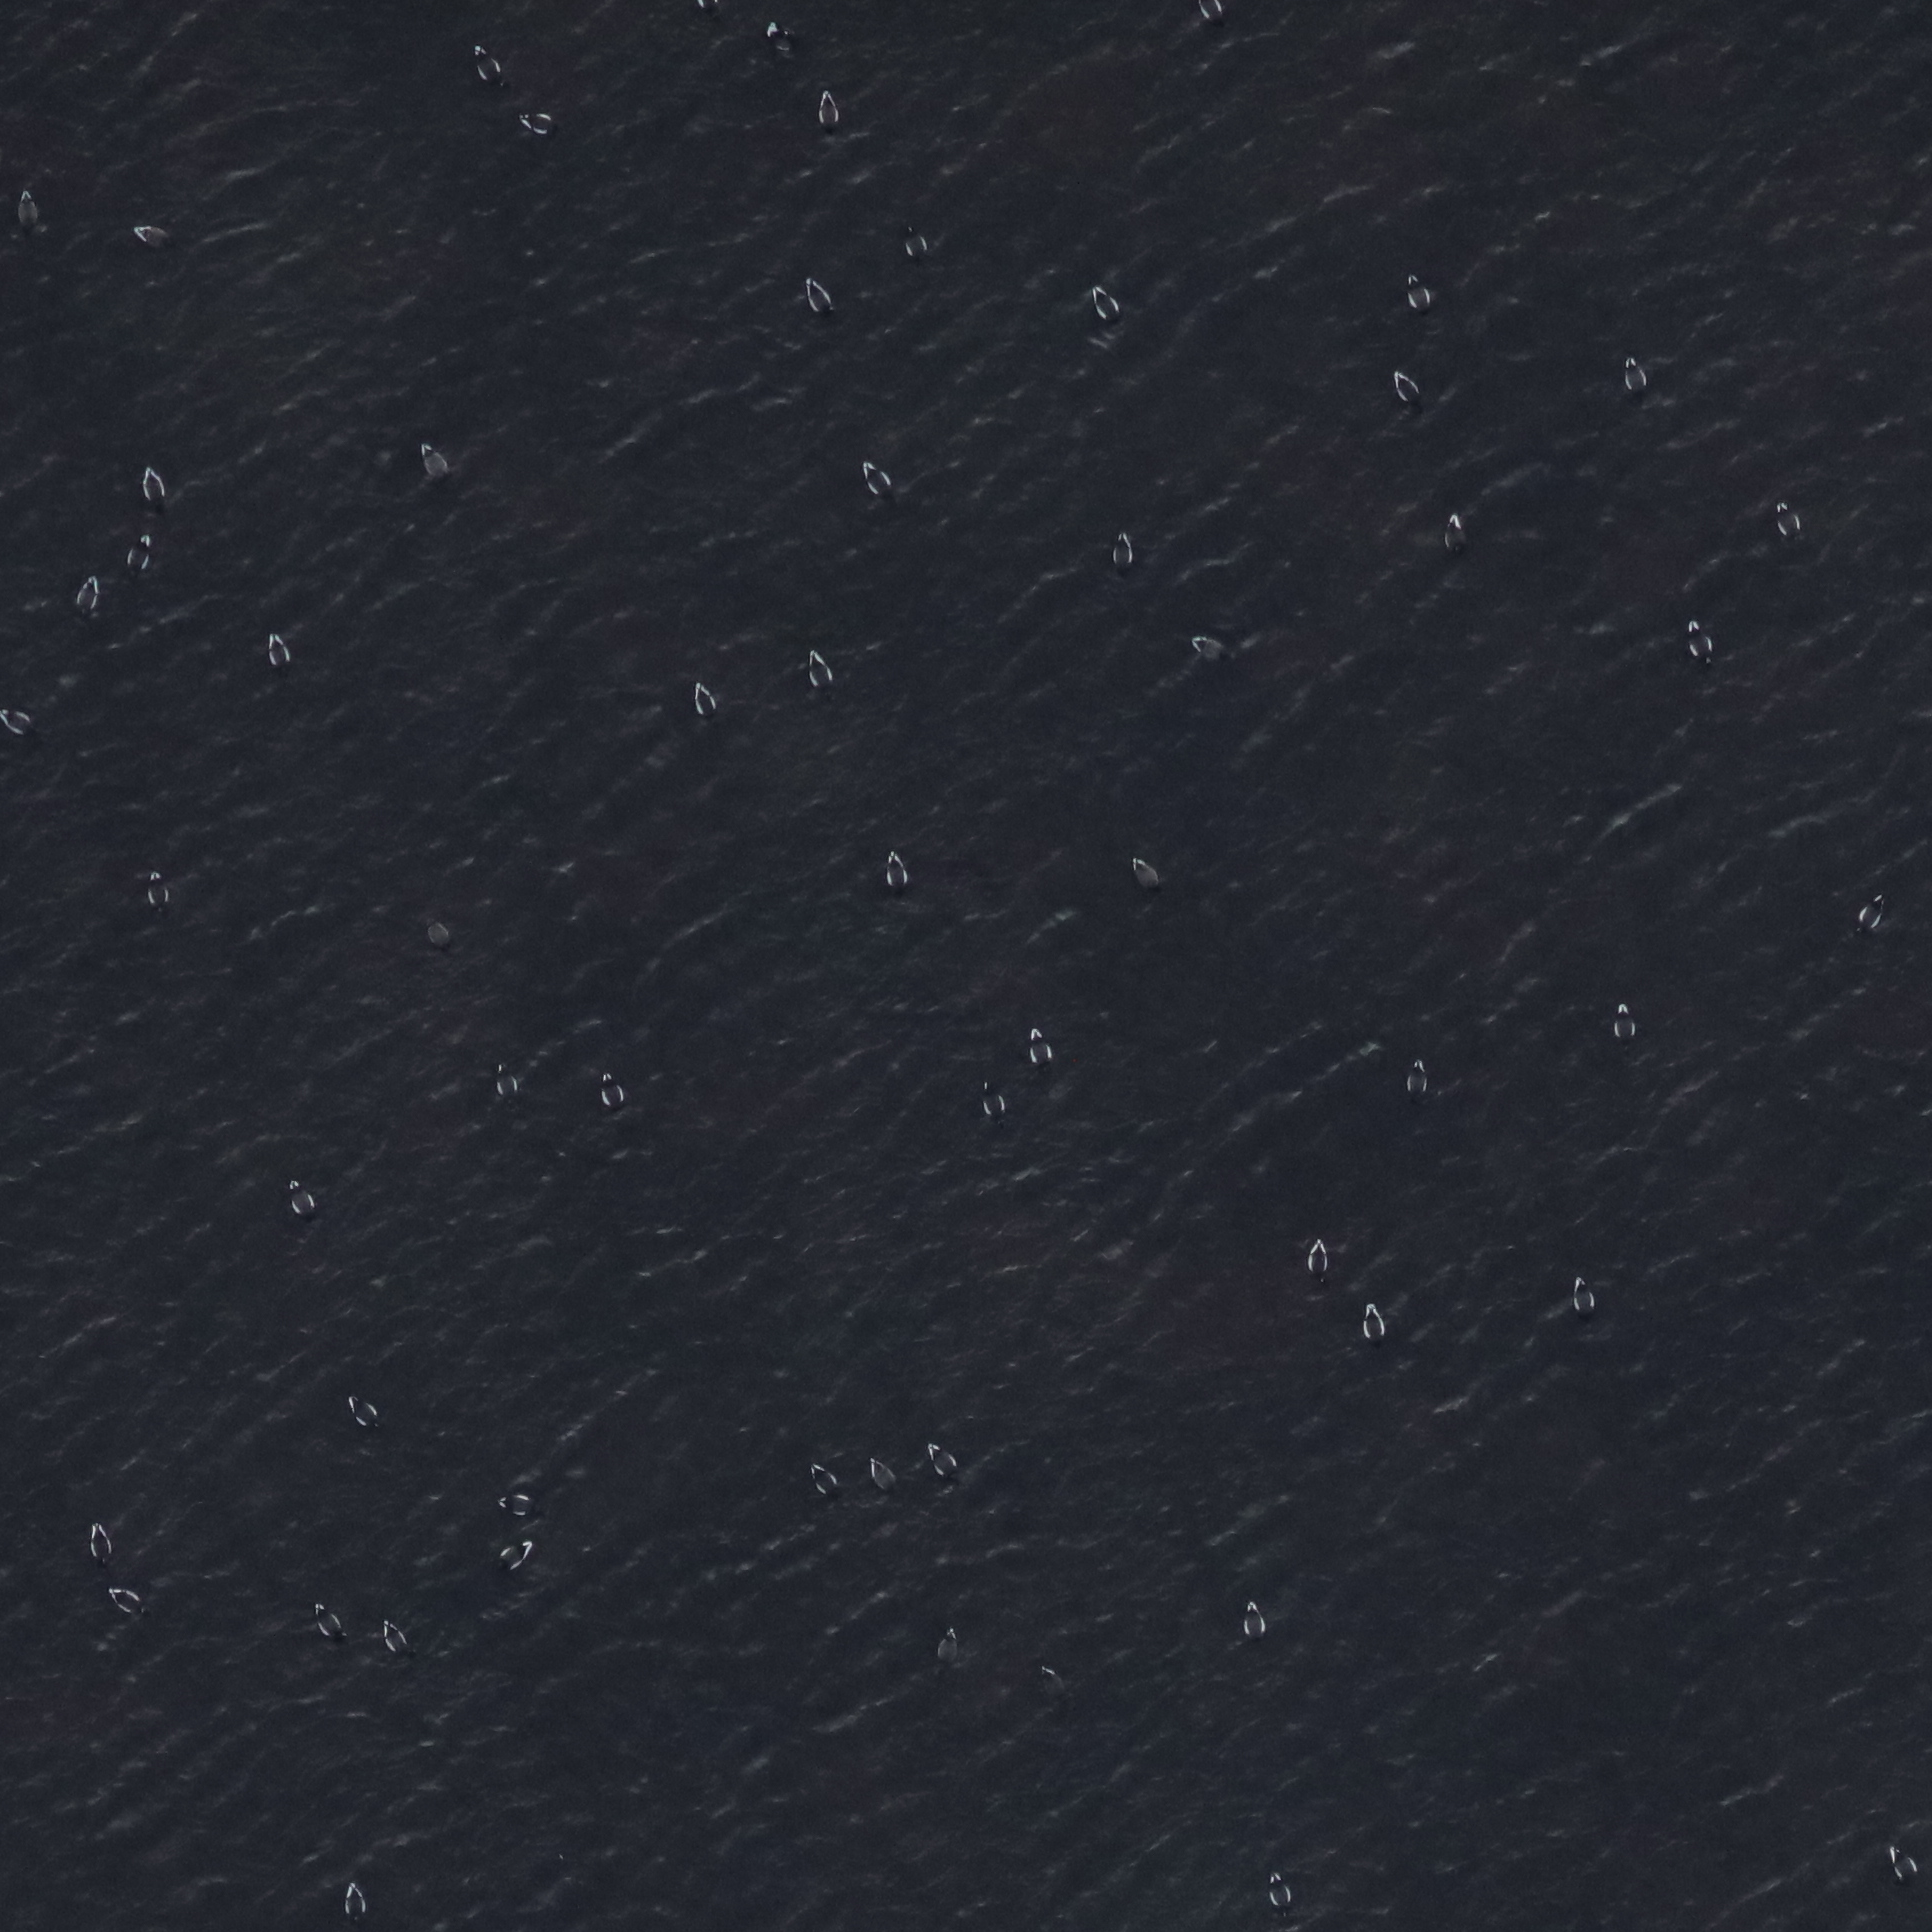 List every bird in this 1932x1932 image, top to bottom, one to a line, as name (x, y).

brant (708, 1)
brant (1210, 7)
brant (779, 38)
brant (490, 68)
brant (828, 113)
brant (540, 124)
brant (28, 214)
brant (155, 236)
brant (917, 243)
brant (1419, 296)
brant (817, 298)
brant (1106, 305)
brant (1638, 381)
brant (1407, 390)
brant (435, 460)
brant (880, 483)
brant (156, 490)
brant (1788, 523)
brant (1453, 533)
brant (1123, 554)
brant (139, 555)
brant (87, 599)
brant (1701, 645)
brant (1212, 651)
brant (278, 652)
brant (821, 673)
brant (706, 703)
brant (17, 721)
brant (896, 873)
brant (1147, 878)
brant (158, 893)
brant (1872, 917)
brant (436, 934)
brant (1625, 1027)
brant (1040, 1050)
brant (1415, 1075)
brant (506, 1083)
brant (612, 1093)
brant (993, 1102)
brant (302, 1200)
brant (1317, 1260)
brant (1581, 1297)
brant (1374, 1325)
brant (365, 1411)
brant (943, 1462)
brant (882, 1474)
brant (826, 1481)
brant (518, 1503)
brant (101, 1544)
brant (516, 1556)
brant (128, 1602)
brant (1256, 1623)
brant (330, 1624)
brant (396, 1637)
brant (948, 1644)
brant (1052, 1678)
brant (1904, 1865)
brant (1280, 1891)
brant (355, 1903)